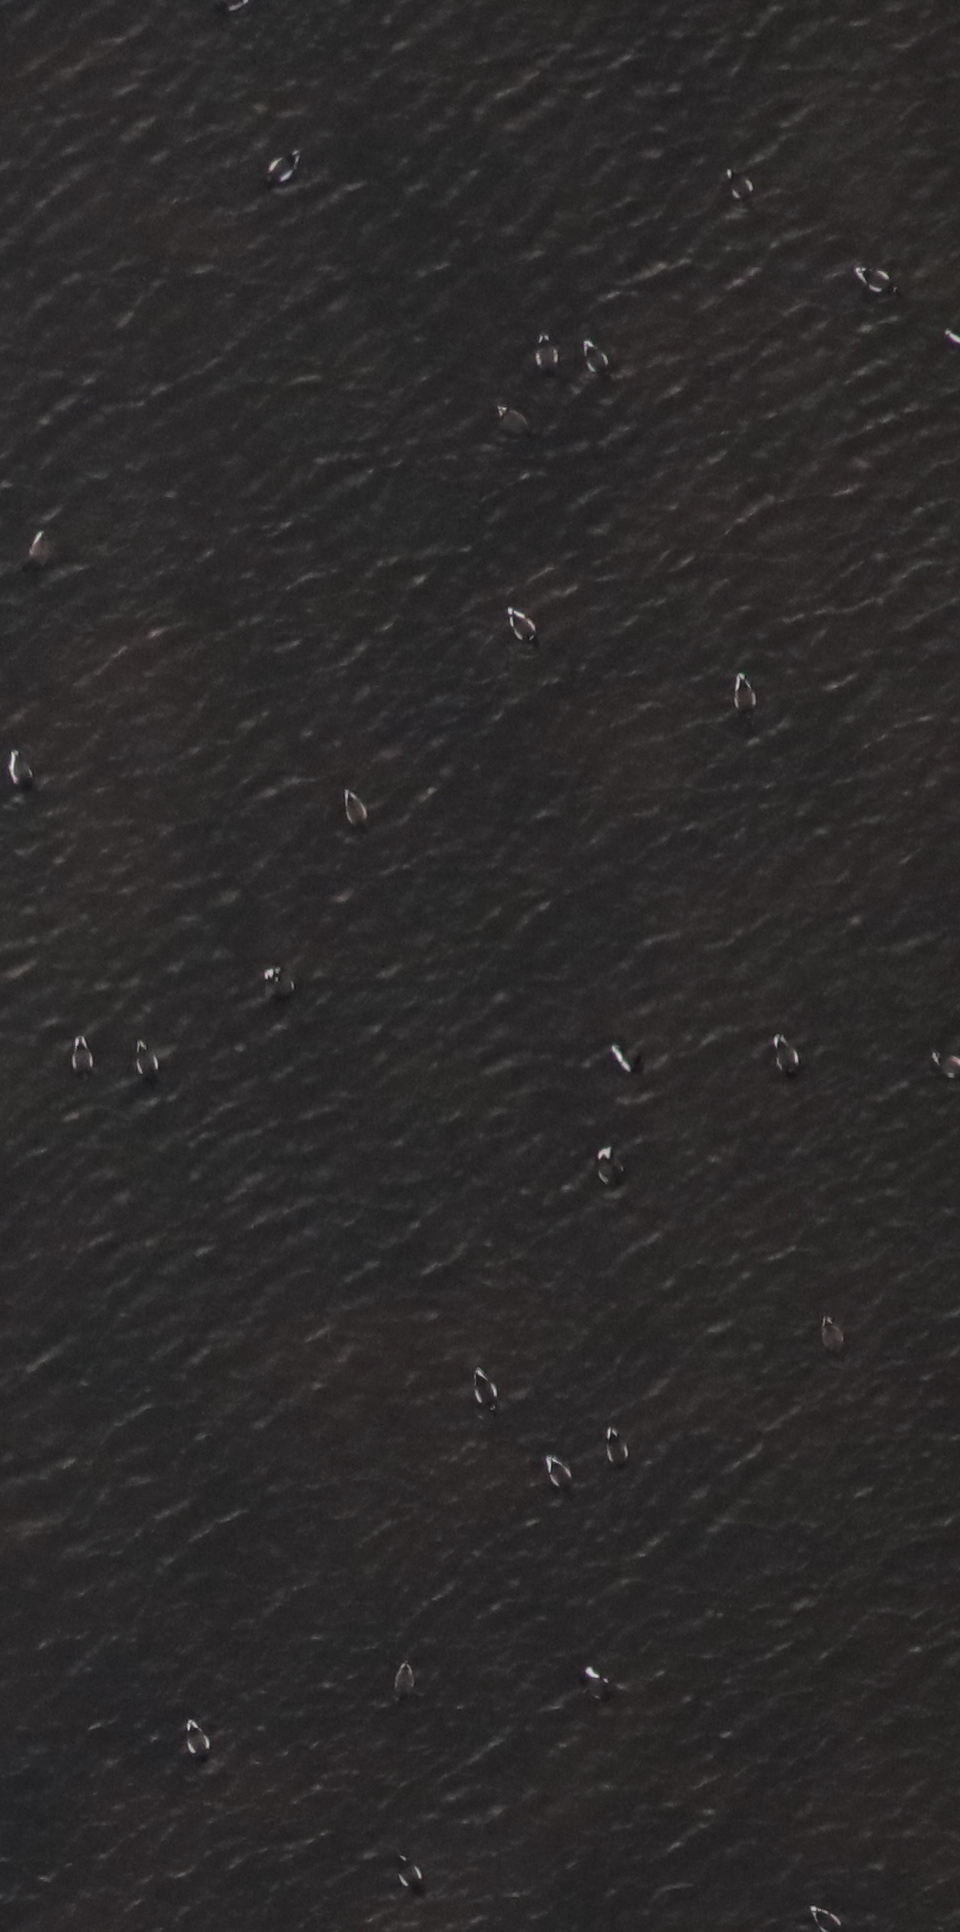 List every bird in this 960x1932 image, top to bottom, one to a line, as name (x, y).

brant (283, 168)
brant (741, 185)
brant (876, 279)
brant (550, 357)
brant (597, 361)
brant (512, 420)
brant (40, 547)
brant (523, 628)
brant (745, 695)
brant (22, 774)
brant (356, 811)
brant (275, 983)
brant (787, 1054)
brant (83, 1057)
brant (628, 1057)
brant (147, 1060)
brant (953, 1066)
brant (609, 1170)
brant (832, 1335)
brant (484, 1392)
brant (617, 1451)
brant (560, 1475)
brant (405, 1681)
brant (595, 1683)
brant (199, 1740)
brant (407, 1874)
brant (828, 1924)